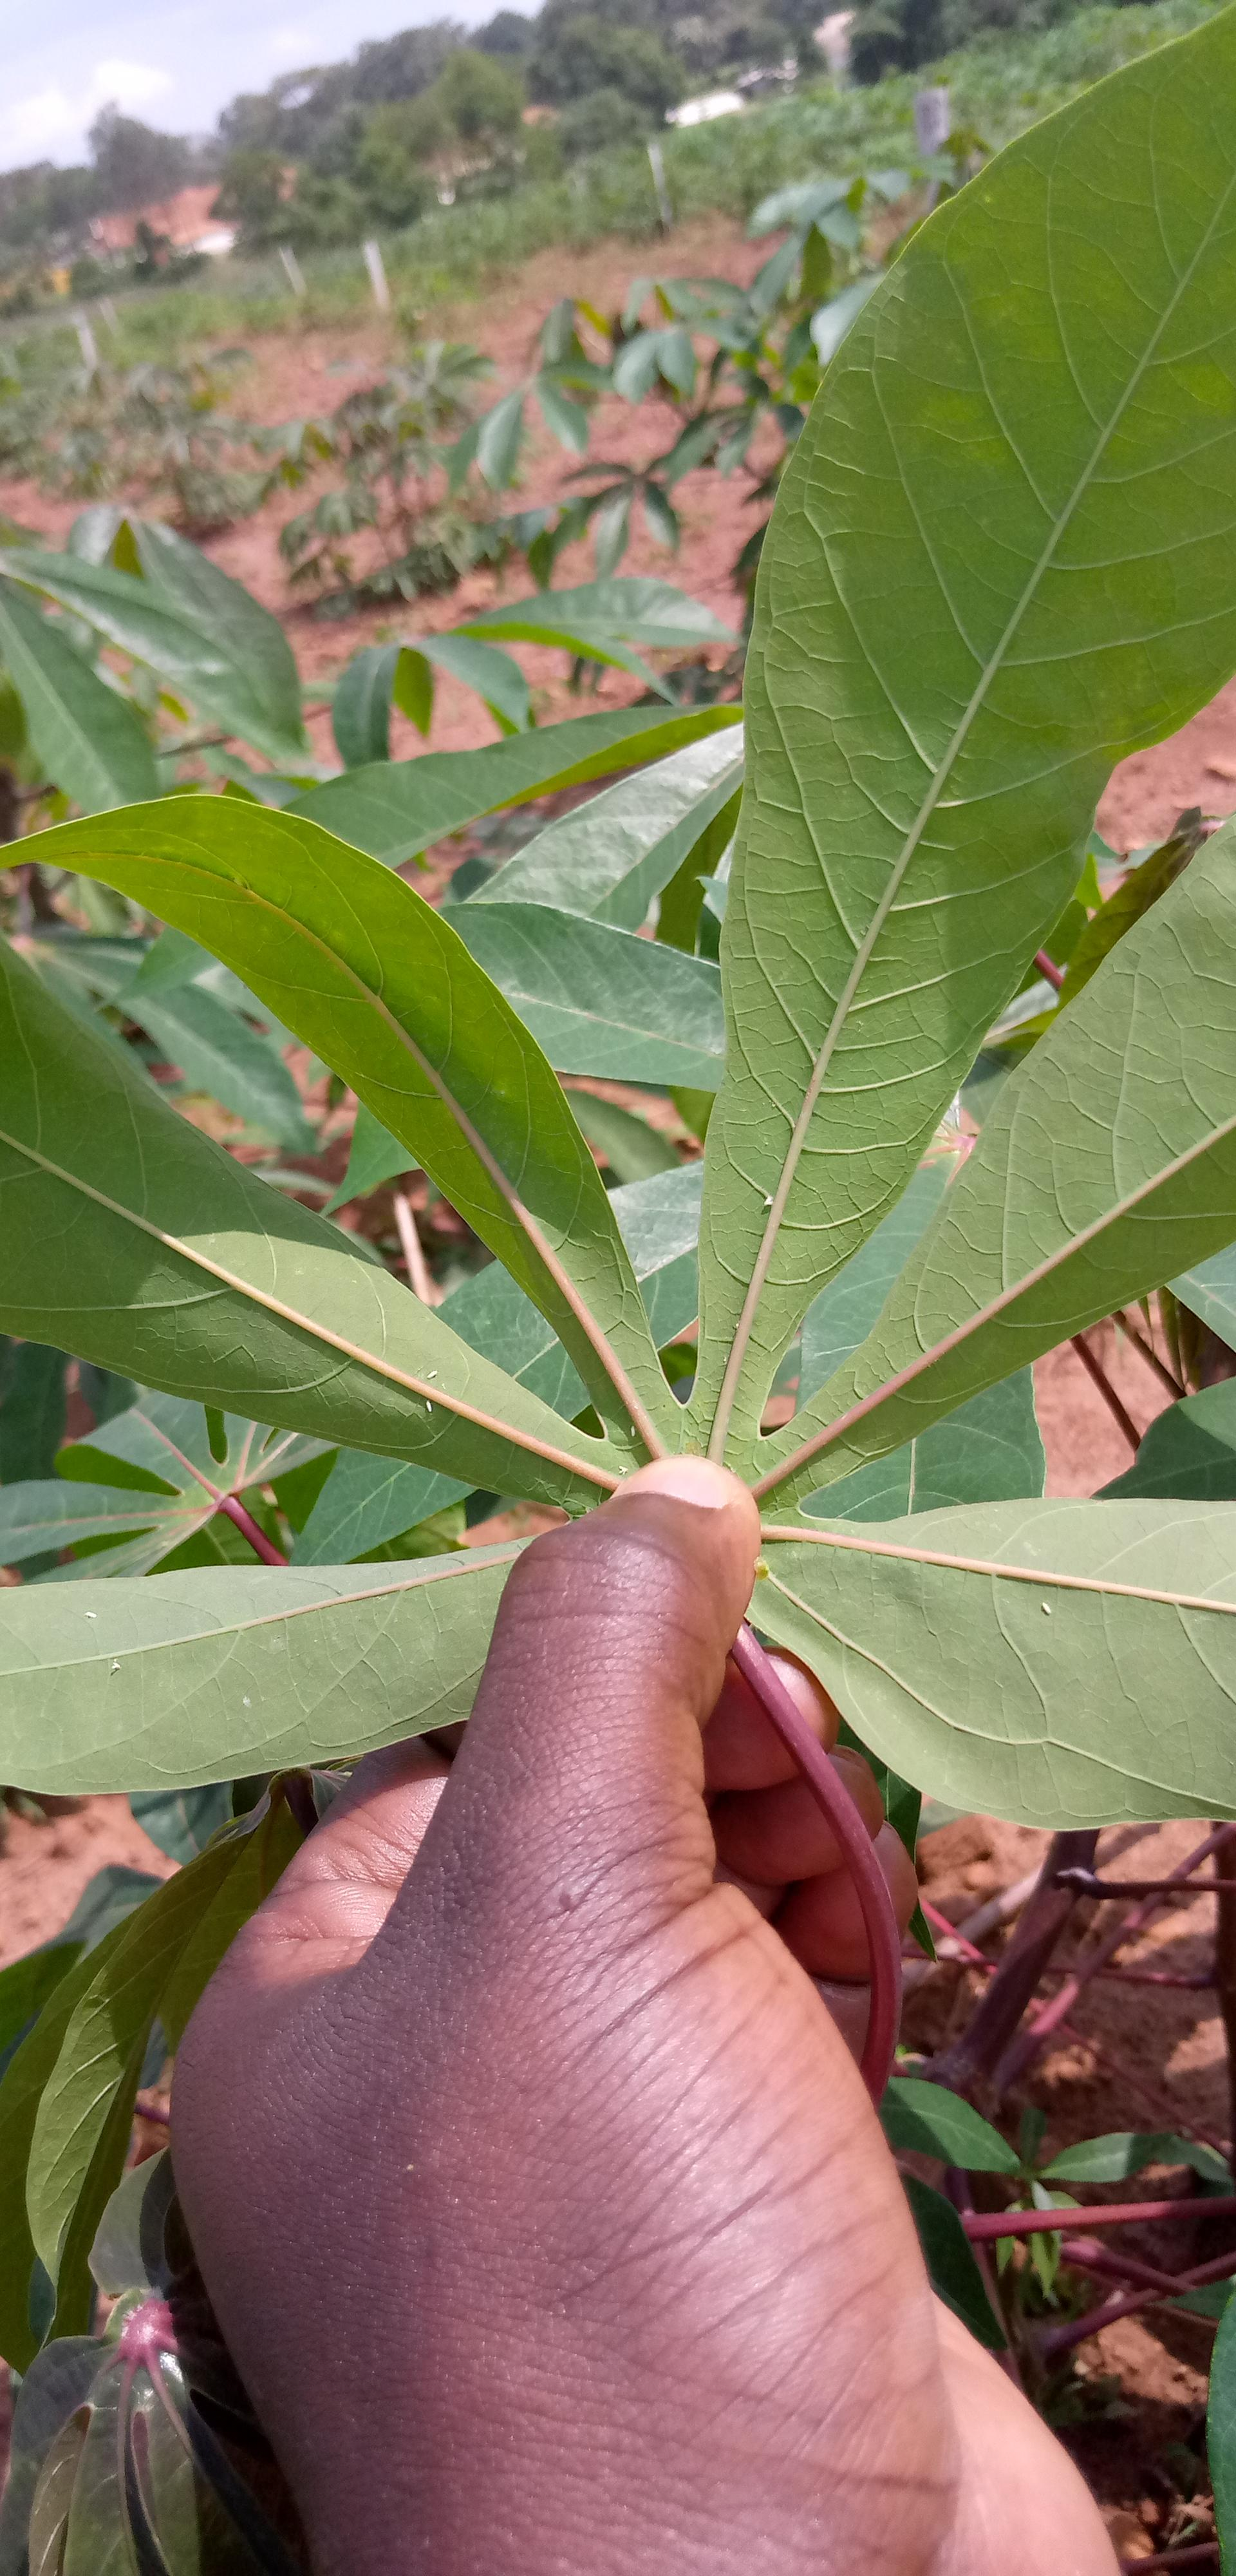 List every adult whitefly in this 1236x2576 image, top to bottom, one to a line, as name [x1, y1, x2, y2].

whitefly [761, 1195, 774, 1207]
whitefly [426, 1369, 439, 1379]
whitefly [425, 1399, 434, 1413]
whitefly [630, 1425, 636, 1439]
whitefly [617, 1464, 629, 1475]
whitefly [1041, 1600, 1052, 1615]
whitefly [84, 1611, 97, 1619]
whitefly [110, 1660, 122, 1671]